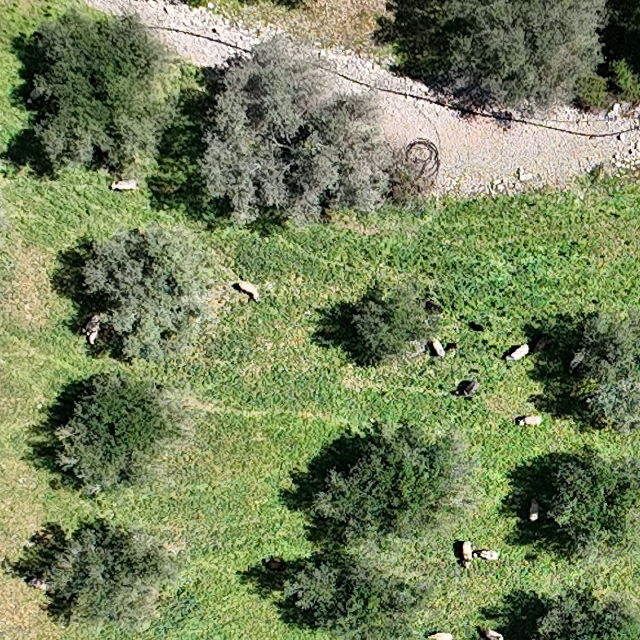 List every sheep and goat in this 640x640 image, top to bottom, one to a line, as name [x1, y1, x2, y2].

sheep [111, 178, 137, 192]
sheep [237, 281, 259, 301]
sheep [85, 316, 101, 345]
sheep [429, 337, 446, 359]
sheep [530, 337, 548, 356]
sheep [506, 343, 529, 366]
sheep [568, 348, 585, 375]
sheep [464, 381, 478, 396]
sheep [519, 416, 542, 427]
sheep [530, 499, 539, 521]
sheep [462, 541, 472, 569]
sheep [473, 550, 500, 560]
sheep [27, 579, 50, 591]
sheep [479, 624, 504, 639]
sheep [427, 633, 453, 639]